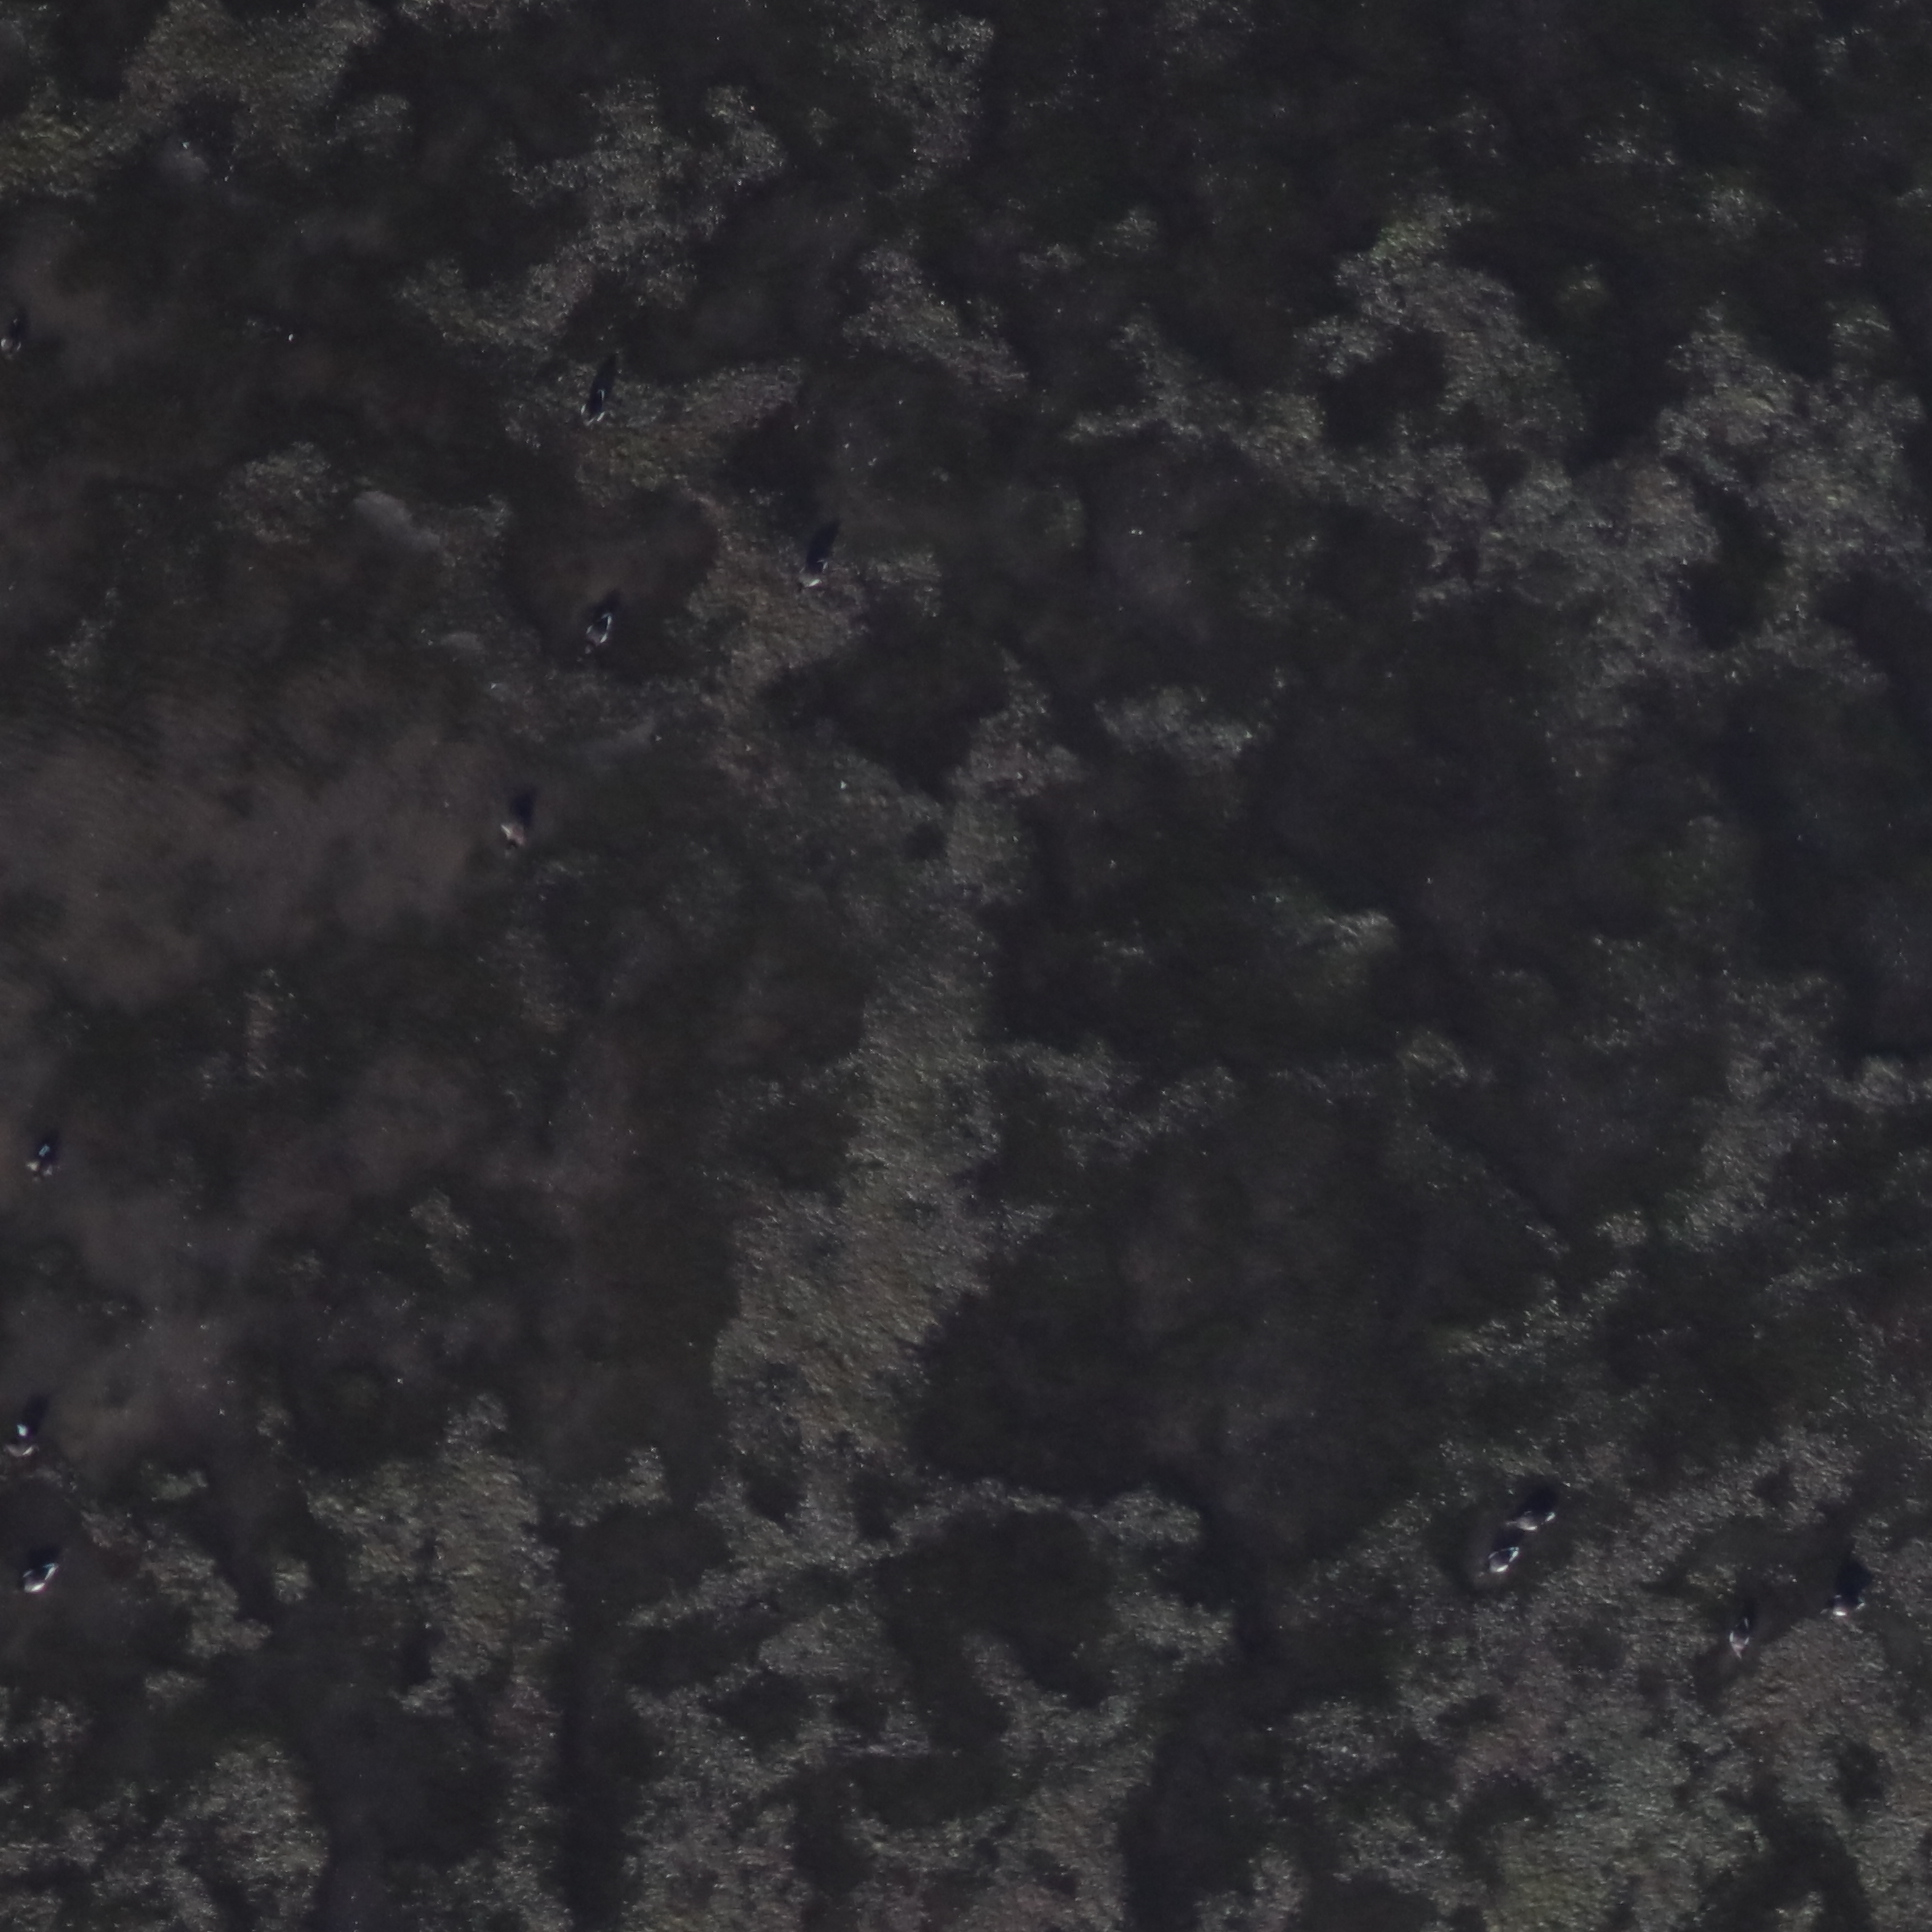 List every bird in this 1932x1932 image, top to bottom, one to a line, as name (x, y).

brant (12, 338)
brant (595, 411)
brant (812, 572)
brant (598, 630)
brant (518, 831)
brant (44, 1164)
brant (22, 1438)
brant (1535, 1516)
brant (1502, 1556)
brant (33, 1575)
brant (1844, 1602)
brant (1738, 1631)